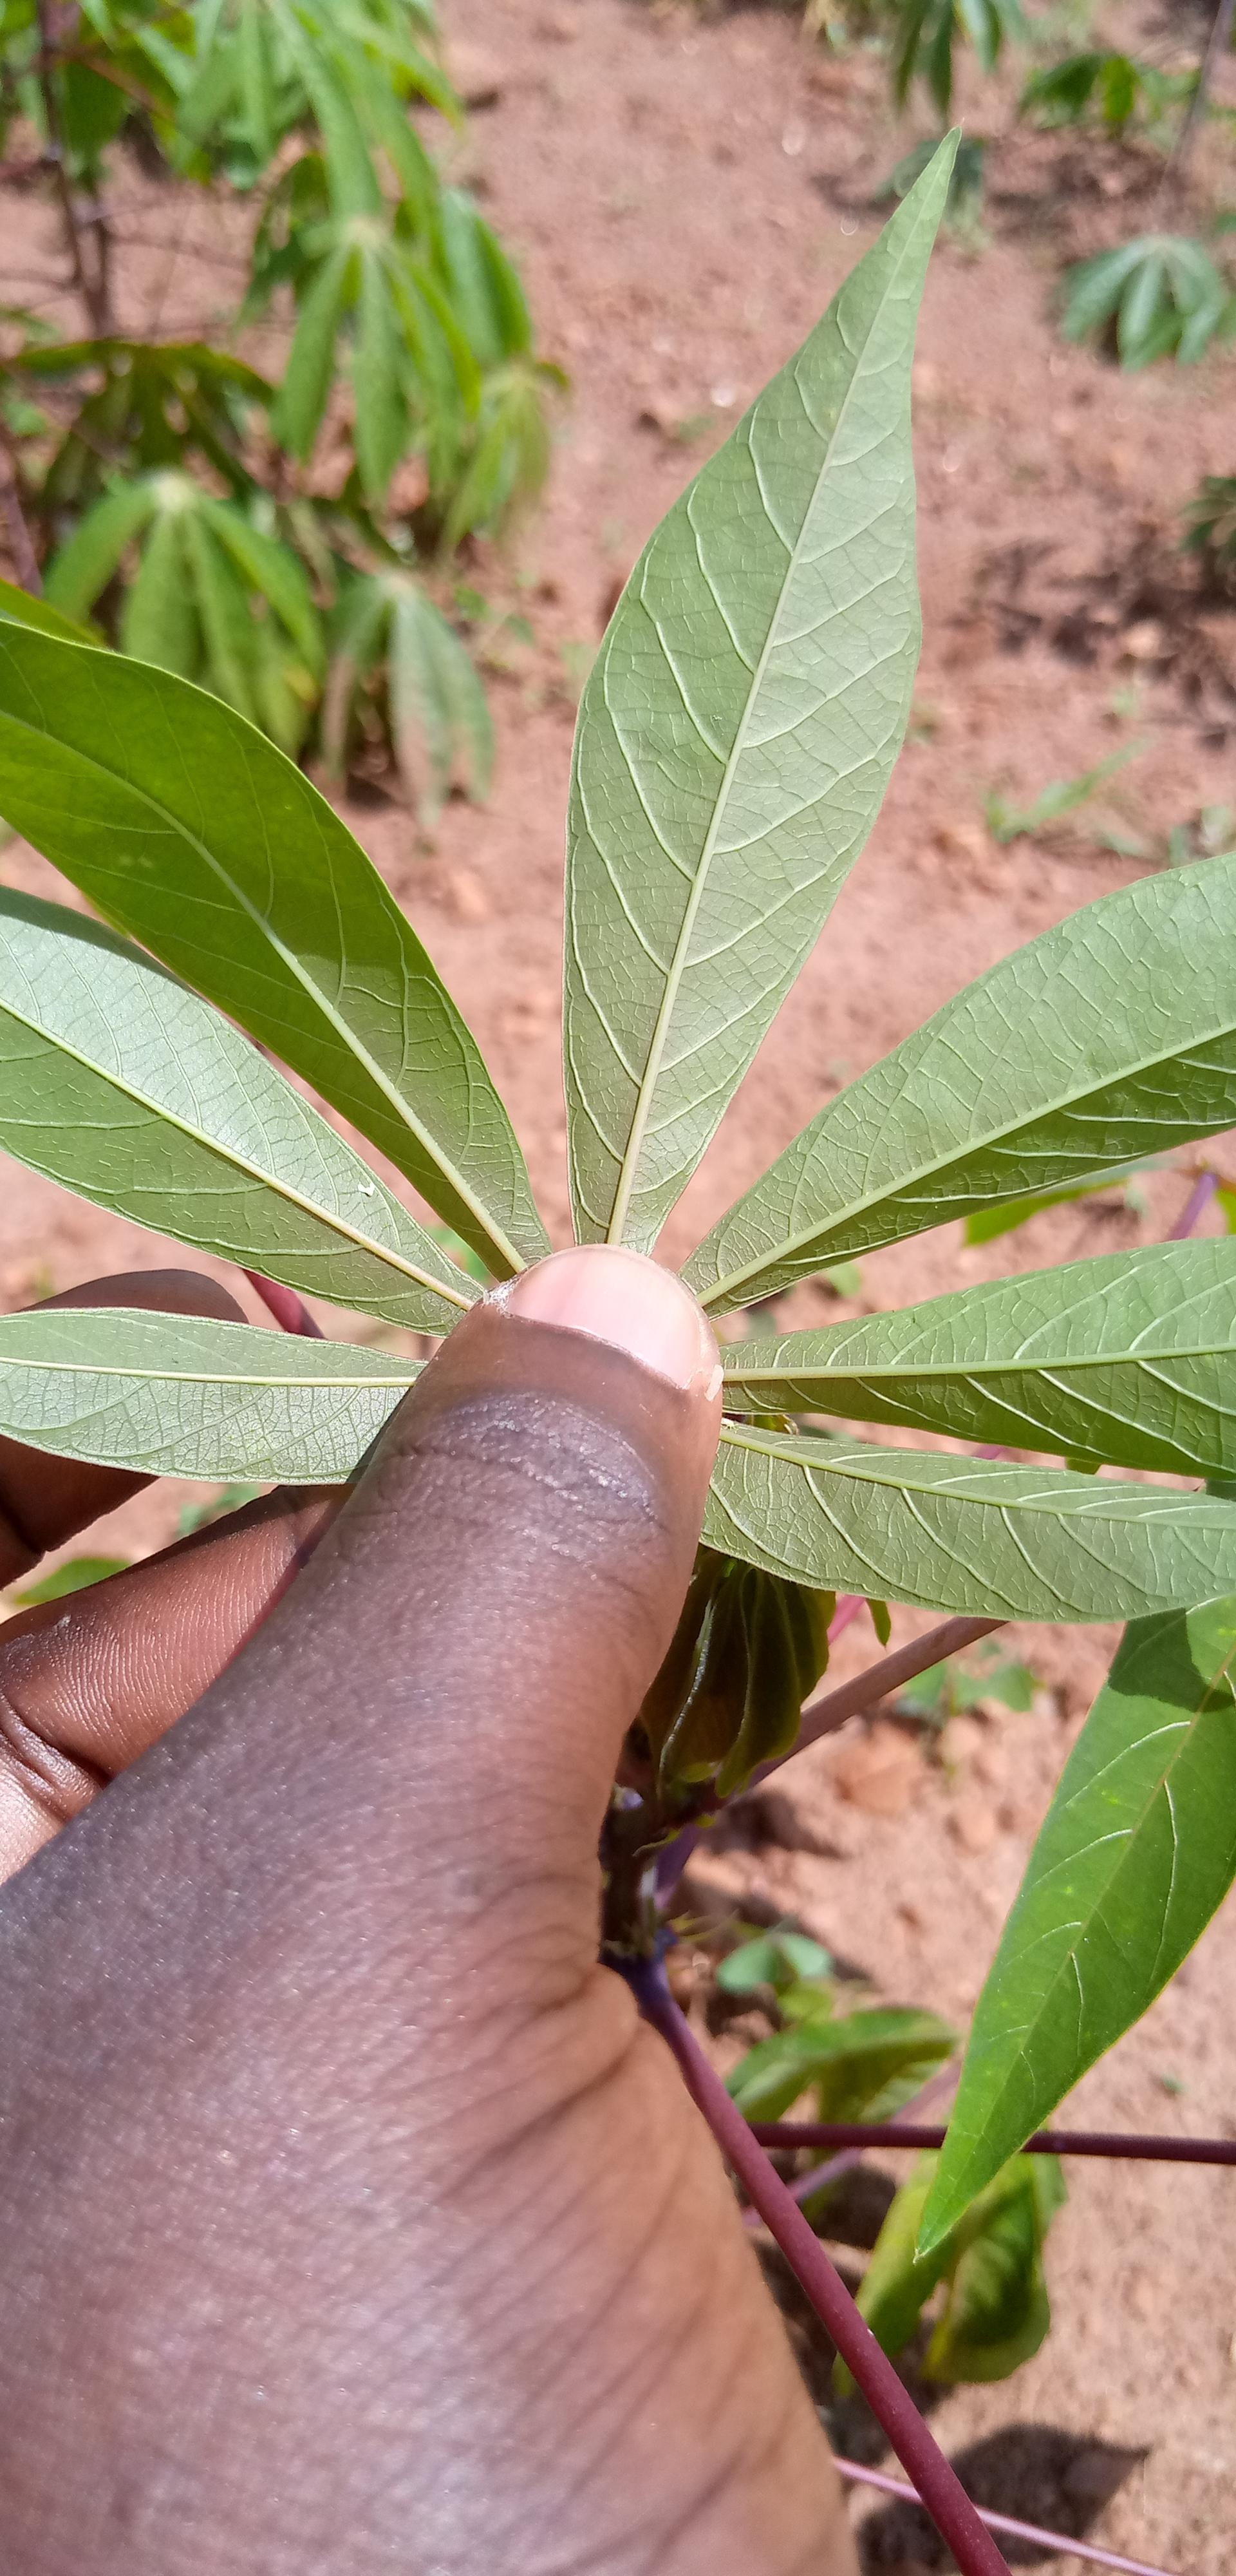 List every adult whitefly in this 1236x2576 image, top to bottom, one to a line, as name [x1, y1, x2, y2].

whitefly [356, 1180, 377, 1197]
whitefly [720, 1416, 736, 1431]